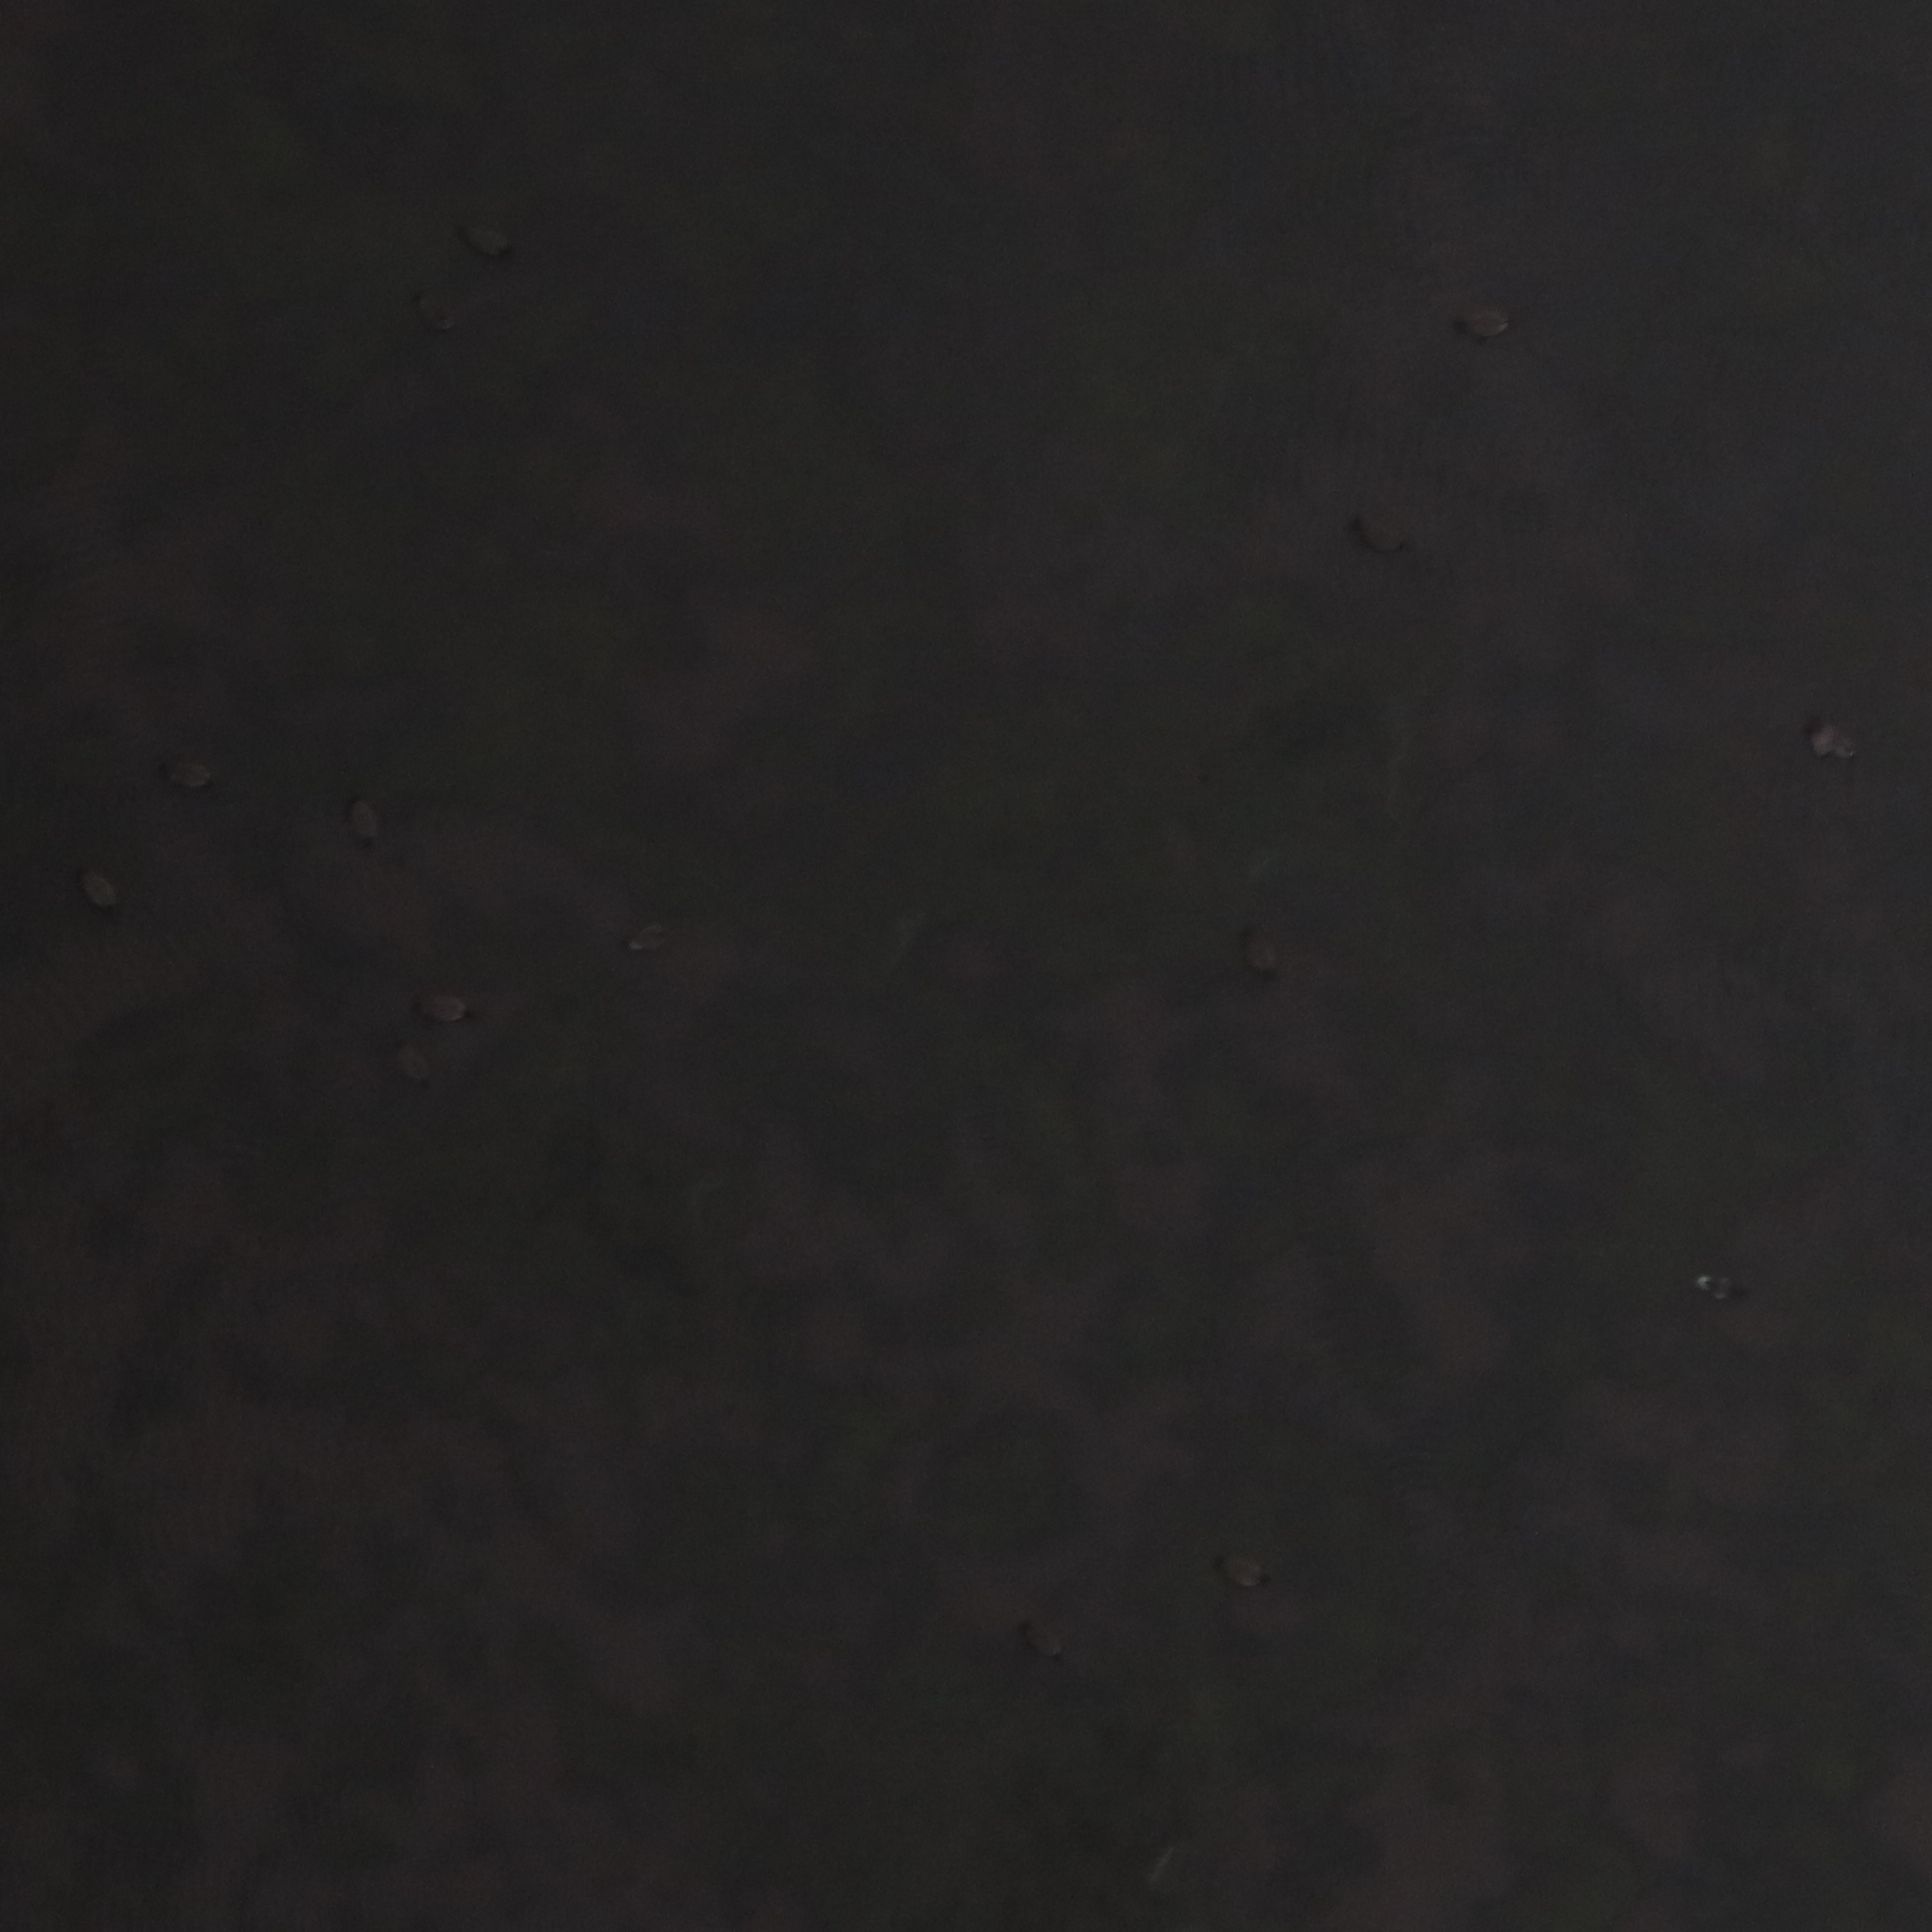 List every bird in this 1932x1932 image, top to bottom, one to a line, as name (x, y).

Canada goose (487, 231)
Canada goose (435, 318)
Canada goose (1487, 321)
Canada goose (1378, 536)
Canada goose (1828, 737)
Canada goose (186, 772)
Canada goose (362, 826)
Canada goose (97, 891)
Canada goose (647, 938)
Canada goose (1259, 947)
Canada goose (444, 1004)
Canada goose (415, 1063)
Canada goose (1717, 1281)
Canada goose (1239, 1563)
Canada goose (1047, 1640)